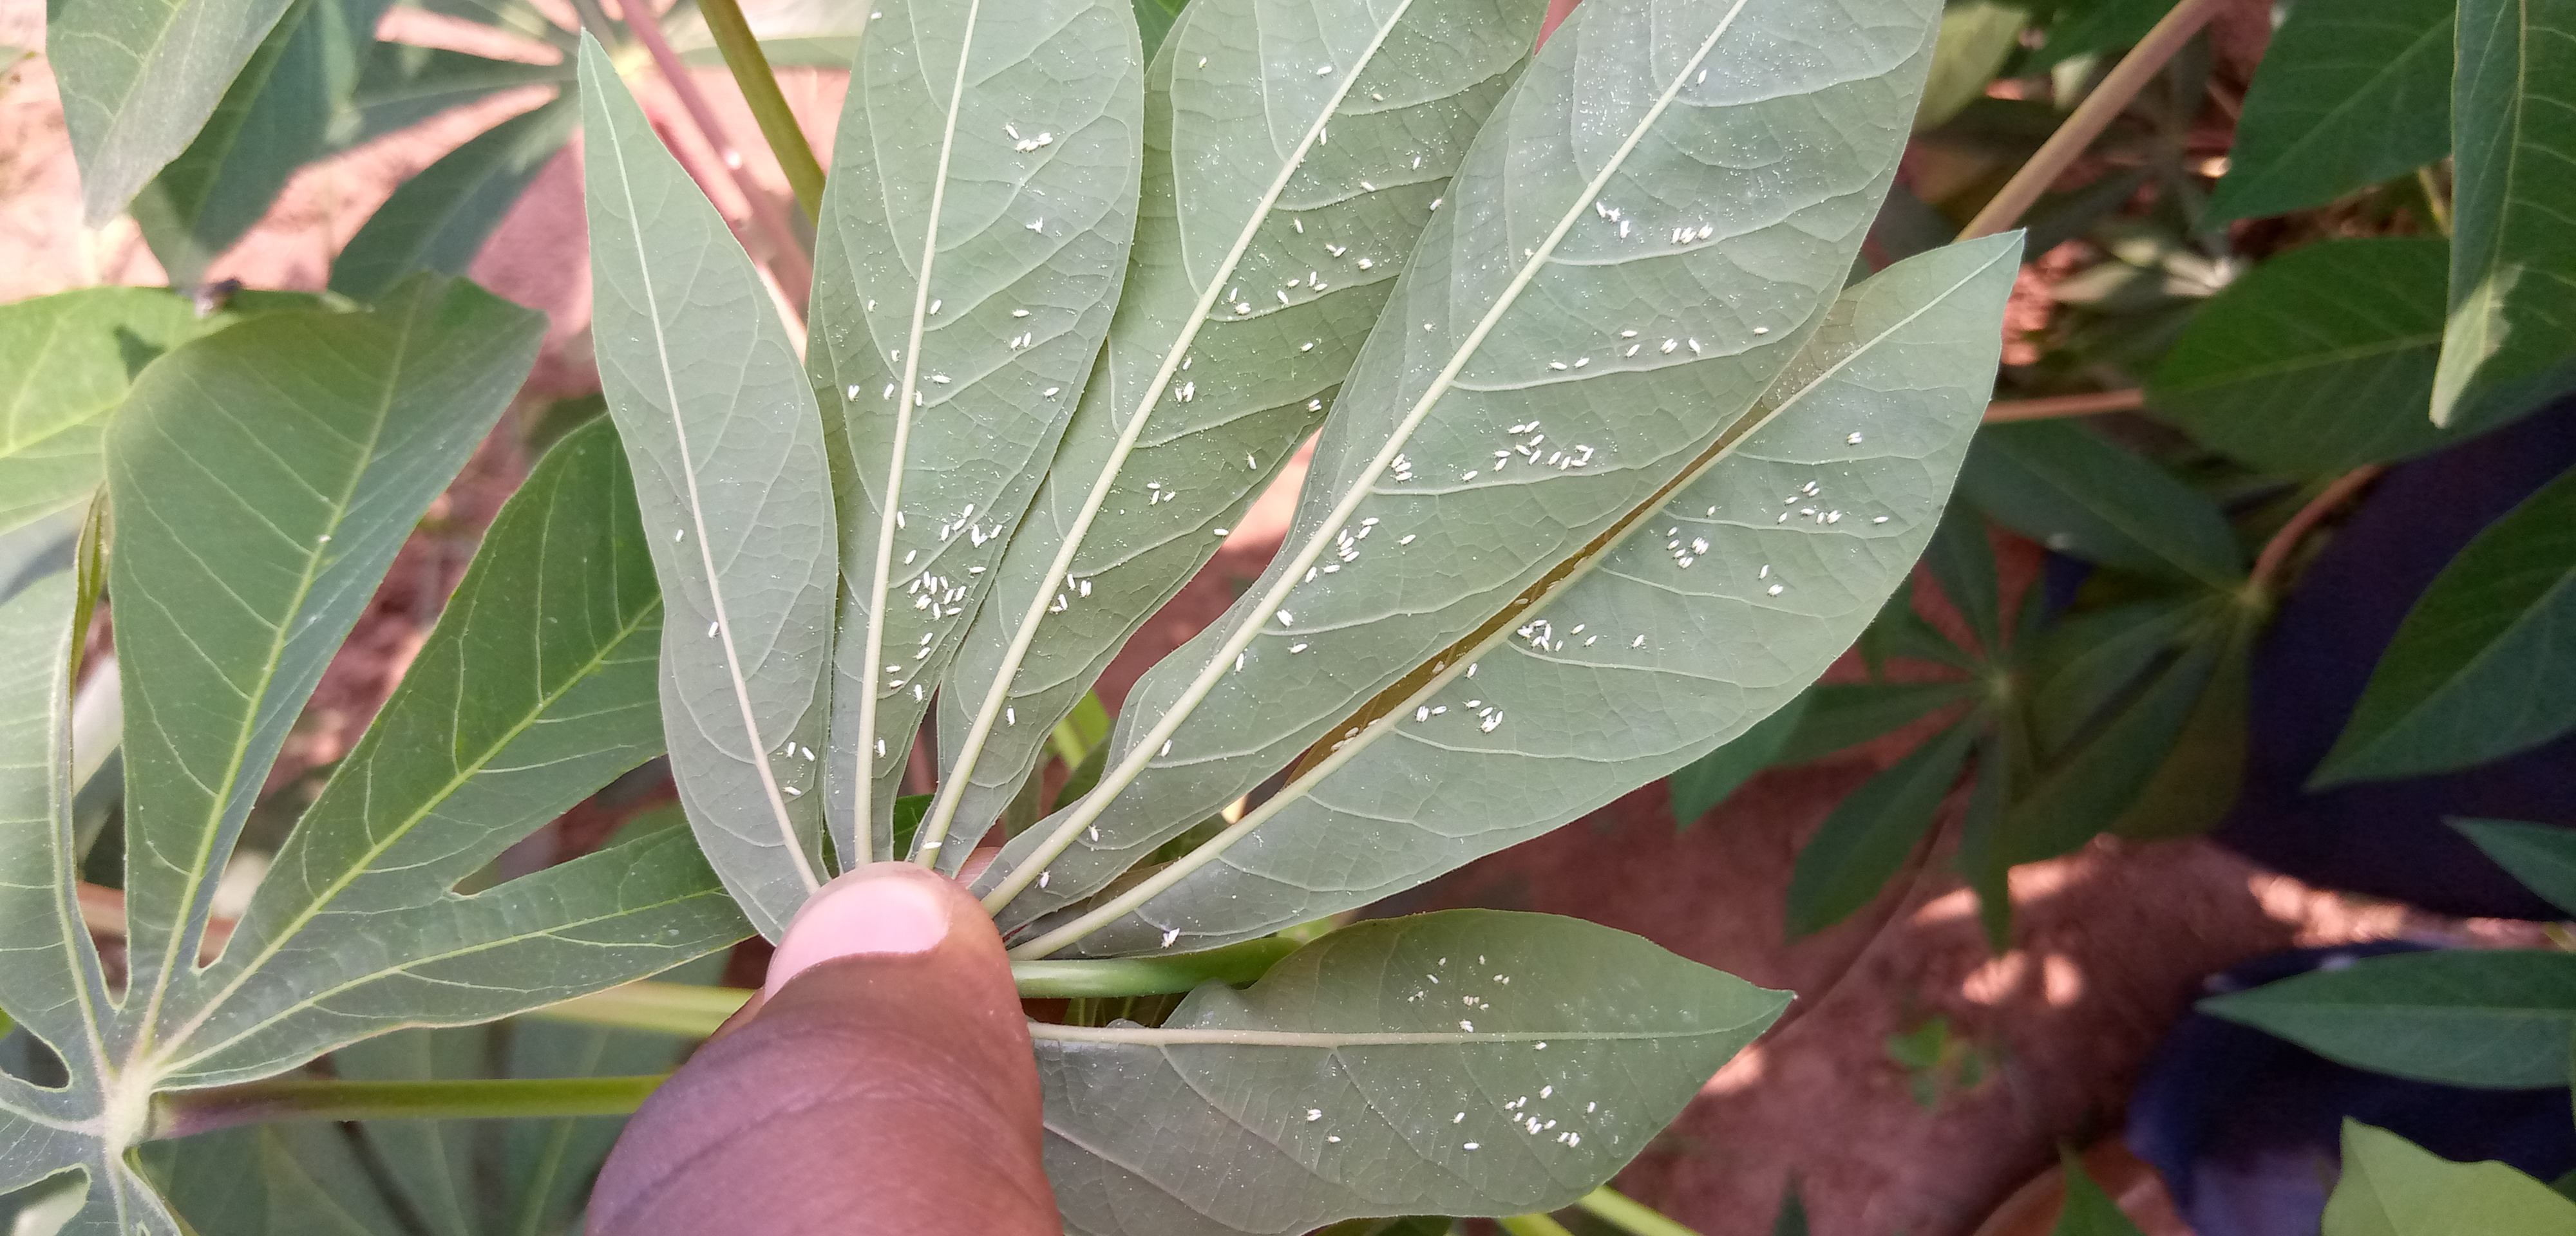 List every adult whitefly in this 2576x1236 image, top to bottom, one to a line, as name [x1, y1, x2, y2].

whitefly [868, 9, 885, 24]
whitefly [1196, 55, 1211, 73]
whitefly [1312, 62, 1335, 79]
whitefly [1693, 66, 1710, 87]
whitefly [1370, 88, 1386, 105]
whitefly [1001, 122, 1020, 140]
whitefly [1318, 123, 1334, 149]
whitefly [1039, 131, 1056, 148]
whitefly [1016, 138, 1032, 153]
whitefly [1028, 140, 1039, 153]
whitefly [1410, 152, 1422, 175]
whitefly [1358, 178, 1378, 196]
whitefly [1427, 195, 1444, 214]
whitefly [1593, 200, 1606, 220]
whitefly [1605, 205, 1621, 223]
whitefly [1023, 216, 1046, 235]
whitefly [1618, 216, 1630, 241]
whitefly [1292, 217, 1308, 235]
whitefly [1696, 221, 1714, 242]
whitefly [1670, 225, 1680, 245]
whitefly [1681, 225, 1693, 240]
whitefly [1683, 230, 1698, 246]
whitefly [1323, 241, 1336, 254]
whitefly [1332, 245, 1350, 261]
whitefly [1520, 246, 1536, 261]
whitefly [1307, 268, 1316, 288]
whitefly [1285, 276, 1301, 290]
whitefly [1313, 280, 1328, 294]
whitefly [1226, 286, 1240, 303]
whitefly [1274, 287, 1293, 308]
whitefly [927, 297, 943, 317]
whitefly [865, 298, 880, 315]
whitefly [1236, 301, 1253, 315]
whitefly [1010, 306, 1031, 319]
whitefly [1420, 320, 1434, 334]
whitefly [1751, 324, 1769, 337]
whitefly [1617, 326, 1639, 341]
whitefly [1022, 329, 1035, 352]
whitefly [1686, 335, 1703, 357]
whitefly [1009, 335, 1023, 351]
whitefly [1661, 336, 1674, 351]
whitefly [1297, 339, 1317, 354]
whitefly [1665, 341, 1678, 354]
whitefly [1622, 342, 1643, 360]
whitefly [889, 348, 900, 366]
whitefly [1571, 355, 1594, 373]
whitefly [1180, 356, 1194, 372]
whitefly [1546, 359, 1567, 373]
whitefly [927, 370, 952, 386]
whitefly [882, 380, 895, 403]
whitefly [1184, 380, 1195, 396]
whitefly [846, 383, 862, 405]
whitefly [1040, 383, 1061, 400]
whitefly [1173, 384, 1183, 404]
whitefly [1186, 385, 1196, 405]
whitefly [913, 388, 927, 411]
whitefly [1307, 397, 1321, 407]
whitefly [1309, 404, 1323, 411]
whitefly [1524, 419, 1541, 435]
whitefly [1506, 420, 1524, 435]
whitefly [1846, 429, 1862, 438]
whitefly [1529, 433, 1546, 449]
whitefly [1847, 437, 1866, 446]
whitefly [1513, 442, 1532, 457]
whitefly [1584, 446, 1595, 460]
whitefly [1492, 447, 1512, 458]
whitefly [1529, 447, 1544, 467]
whitefly [1242, 449, 1258, 474]
whitefly [1546, 450, 1562, 467]
whitefly [1392, 451, 1406, 468]
whitefly [1560, 454, 1572, 472]
whitefly [1491, 458, 1510, 473]
whitefly [1570, 459, 1589, 468]
whitefly [1395, 460, 1413, 474]
whitefly [1457, 467, 1479, 483]
whitefly [1392, 471, 1415, 483]
whitefly [1801, 478, 1817, 494]
whitefly [1144, 479, 1164, 490]
whitefly [1808, 487, 1821, 499]
whitefly [1162, 489, 1179, 504]
whitefly [1147, 489, 1161, 507]
whitefly [1783, 493, 1799, 507]
whitefly [961, 501, 976, 518]
whitefly [1705, 504, 1720, 521]
whitefly [894, 507, 909, 532]
whitefly [1814, 509, 1826, 527]
whitefly [1776, 510, 1788, 525]
whitefly [1868, 513, 1890, 527]
whitefly [1359, 514, 1382, 525]
whitefly [952, 517, 965, 532]
whitefly [971, 521, 980, 547]
whitefly [989, 521, 1003, 542]
whitefly [937, 522, 953, 543]
whitefly [1356, 525, 1374, 540]
whitefly [1666, 526, 1680, 536]
whitefly [1207, 527, 1235, 541]
whitefly [672, 529, 687, 545]
whitefly [1337, 529, 1349, 545]
whitefly [1397, 531, 1419, 548]
whitefly [1666, 538, 1680, 552]
whitefly [1338, 546, 1354, 557]
whitefly [902, 547, 919, 566]
whitefly [1673, 547, 1687, 559]
whitefly [1344, 550, 1361, 564]
whitefly [1676, 556, 1687, 570]
whitefly [1683, 556, 1694, 570]
whitefly [1756, 561, 1772, 581]
whitefly [1320, 562, 1342, 575]
whitefly [965, 563, 987, 576]
whitefly [1302, 564, 1321, 586]
whitefly [922, 568, 930, 589]
whitefly [1065, 572, 1077, 592]
whitefly [938, 574, 952, 592]
whitefly [929, 574, 938, 595]
whitefly [906, 577, 921, 595]
whitefly [1079, 577, 1086, 600]
whitefly [1086, 579, 1094, 601]
whitefly [1765, 581, 1785, 598]
whitefly [954, 583, 969, 604]
whitefly [942, 588, 954, 604]
whitefly [1057, 591, 1071, 612]
whitefly [915, 592, 928, 610]
whitefly [922, 597, 932, 611]
whitefly [931, 601, 942, 623]
whitefly [1046, 604, 1064, 614]
whitefly [945, 604, 963, 618]
whitefly [1280, 608, 1294, 623]
whitefly [1275, 610, 1290, 627]
whitefly [705, 617, 724, 642]
whitefly [1528, 619, 1548, 626]
whitefly [1568, 620, 1586, 638]
whitefly [1543, 623, 1551, 639]
whitefly [1514, 626, 1533, 638]
whitefly [920, 630, 934, 646]
whitefly [1630, 633, 1647, 650]
whitefly [1582, 633, 1598, 647]
whitefly [1529, 635, 1541, 650]
whitefly [1552, 637, 1568, 653]
whitefly [1540, 637, 1551, 653]
whitefly [1287, 641, 1309, 655]
whitefly [915, 646, 932, 661]
whitefly [1233, 650, 1246, 677]
whitefly [1430, 659, 1448, 675]
whitefly [1463, 660, 1482, 680]
whitefly [883, 662, 904, 675]
whitefly [887, 677, 905, 691]
whitefly [913, 682, 927, 705]
whitefly [1461, 696, 1482, 710]
whitefly [1411, 702, 1428, 726]
whitefly [1004, 703, 1022, 727]
whitefly [1430, 704, 1448, 719]
whitefly [1478, 706, 1496, 719]
whitefly [1496, 709, 1504, 723]
whitefly [1481, 720, 1498, 733]
whitefly [1344, 726, 1361, 738]
whitefly [1159, 736, 1173, 760]
whitefly [874, 737, 889, 760]
whitefly [782, 738, 797, 760]
whitefly [1330, 739, 1343, 753]
whitefly [800, 745, 817, 763]
whitefly [781, 785, 804, 800]
whitefly [1086, 823, 1104, 845]
whitefly [920, 837, 944, 854]
whitefly [1036, 869, 1054, 890]
whitefly [1159, 927, 1182, 950]
whitefly [1475, 951, 1486, 968]
whitefly [1437, 955, 1448, 968]
whitefly [1425, 971, 1440, 986]
whitefly [1491, 971, 1503, 984]
whitefly [1501, 975, 1512, 986]
whitefly [1414, 988, 1428, 1001]
whitefly [1405, 993, 1417, 1004]
whitefly [1462, 993, 1473, 1007]
whitefly [1473, 995, 1481, 1005]
whitefly [1477, 1002, 1492, 1011]
whitefly [1456, 1018, 1473, 1025]
whitefly [1459, 1024, 1474, 1035]
whitefly [1532, 1038, 1548, 1051]
whitefly [1539, 1083, 1555, 1101]
whitefly [1515, 1094, 1528, 1109]
whitefly [1503, 1099, 1517, 1112]
whitefly [1584, 1099, 1600, 1117]
whitefly [1305, 1107, 1322, 1116]
whitefly [1451, 1109, 1466, 1127]
whitefly [1512, 1112, 1524, 1126]
whitefly [1526, 1114, 1538, 1130]
whitefly [1305, 1114, 1324, 1122]
whitefly [1543, 1118, 1559, 1132]
whitefly [1531, 1121, 1542, 1139]
whitefly [1556, 1128, 1571, 1145]
whitefly [1569, 1130, 1581, 1150]
whitefly [1325, 1132, 1344, 1148]
whitefly [1461, 1141, 1480, 1152]